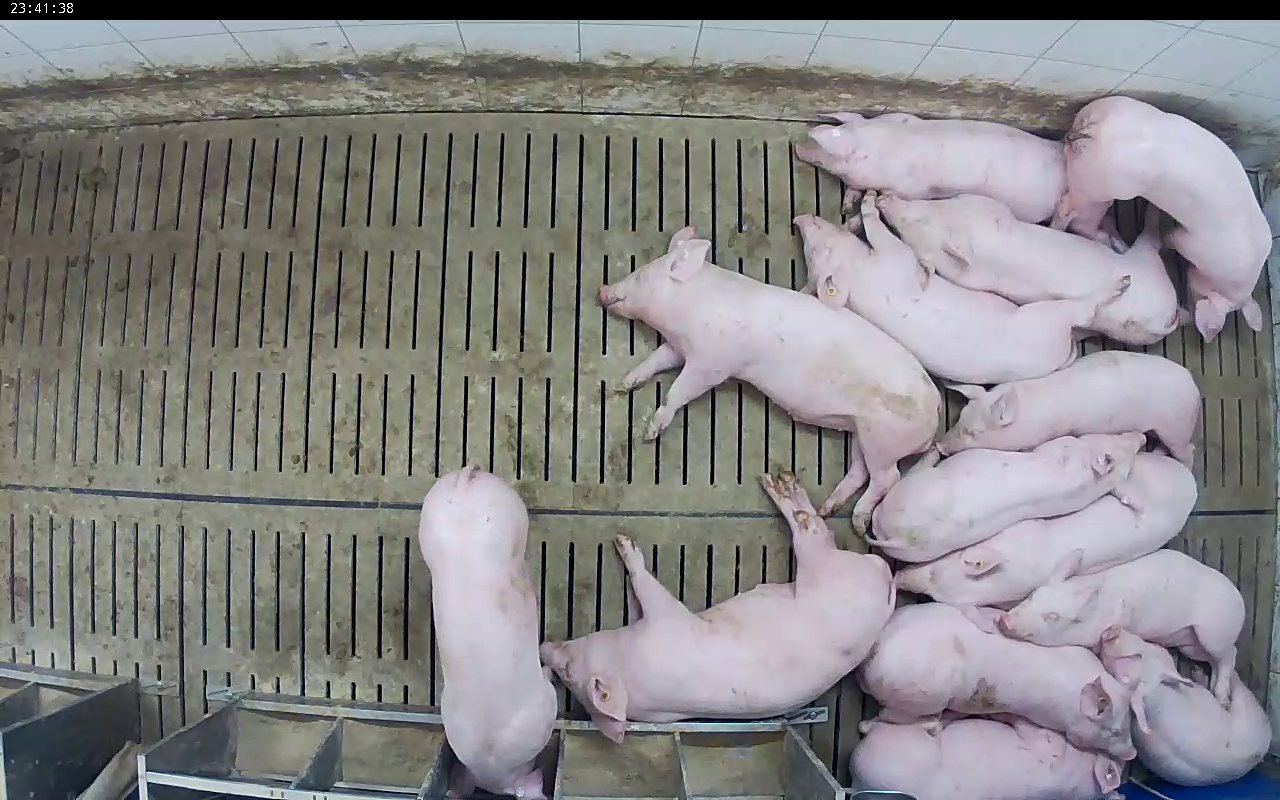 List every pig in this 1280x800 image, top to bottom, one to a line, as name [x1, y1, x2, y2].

pig [1051, 94, 1273, 346]
pig [790, 107, 1070, 223]
pig [791, 190, 1132, 383]
pig [877, 194, 1183, 347]
pig [599, 226, 940, 540]
pig [936, 349, 1204, 467]
pig [863, 431, 1153, 565]
pig [893, 452, 1198, 631]
pig [416, 462, 557, 798]
pig [540, 470, 900, 746]
pig [1004, 548, 1245, 710]
pig [856, 605, 1140, 761]
pig [1101, 626, 1273, 786]
pig [850, 713, 1130, 795]